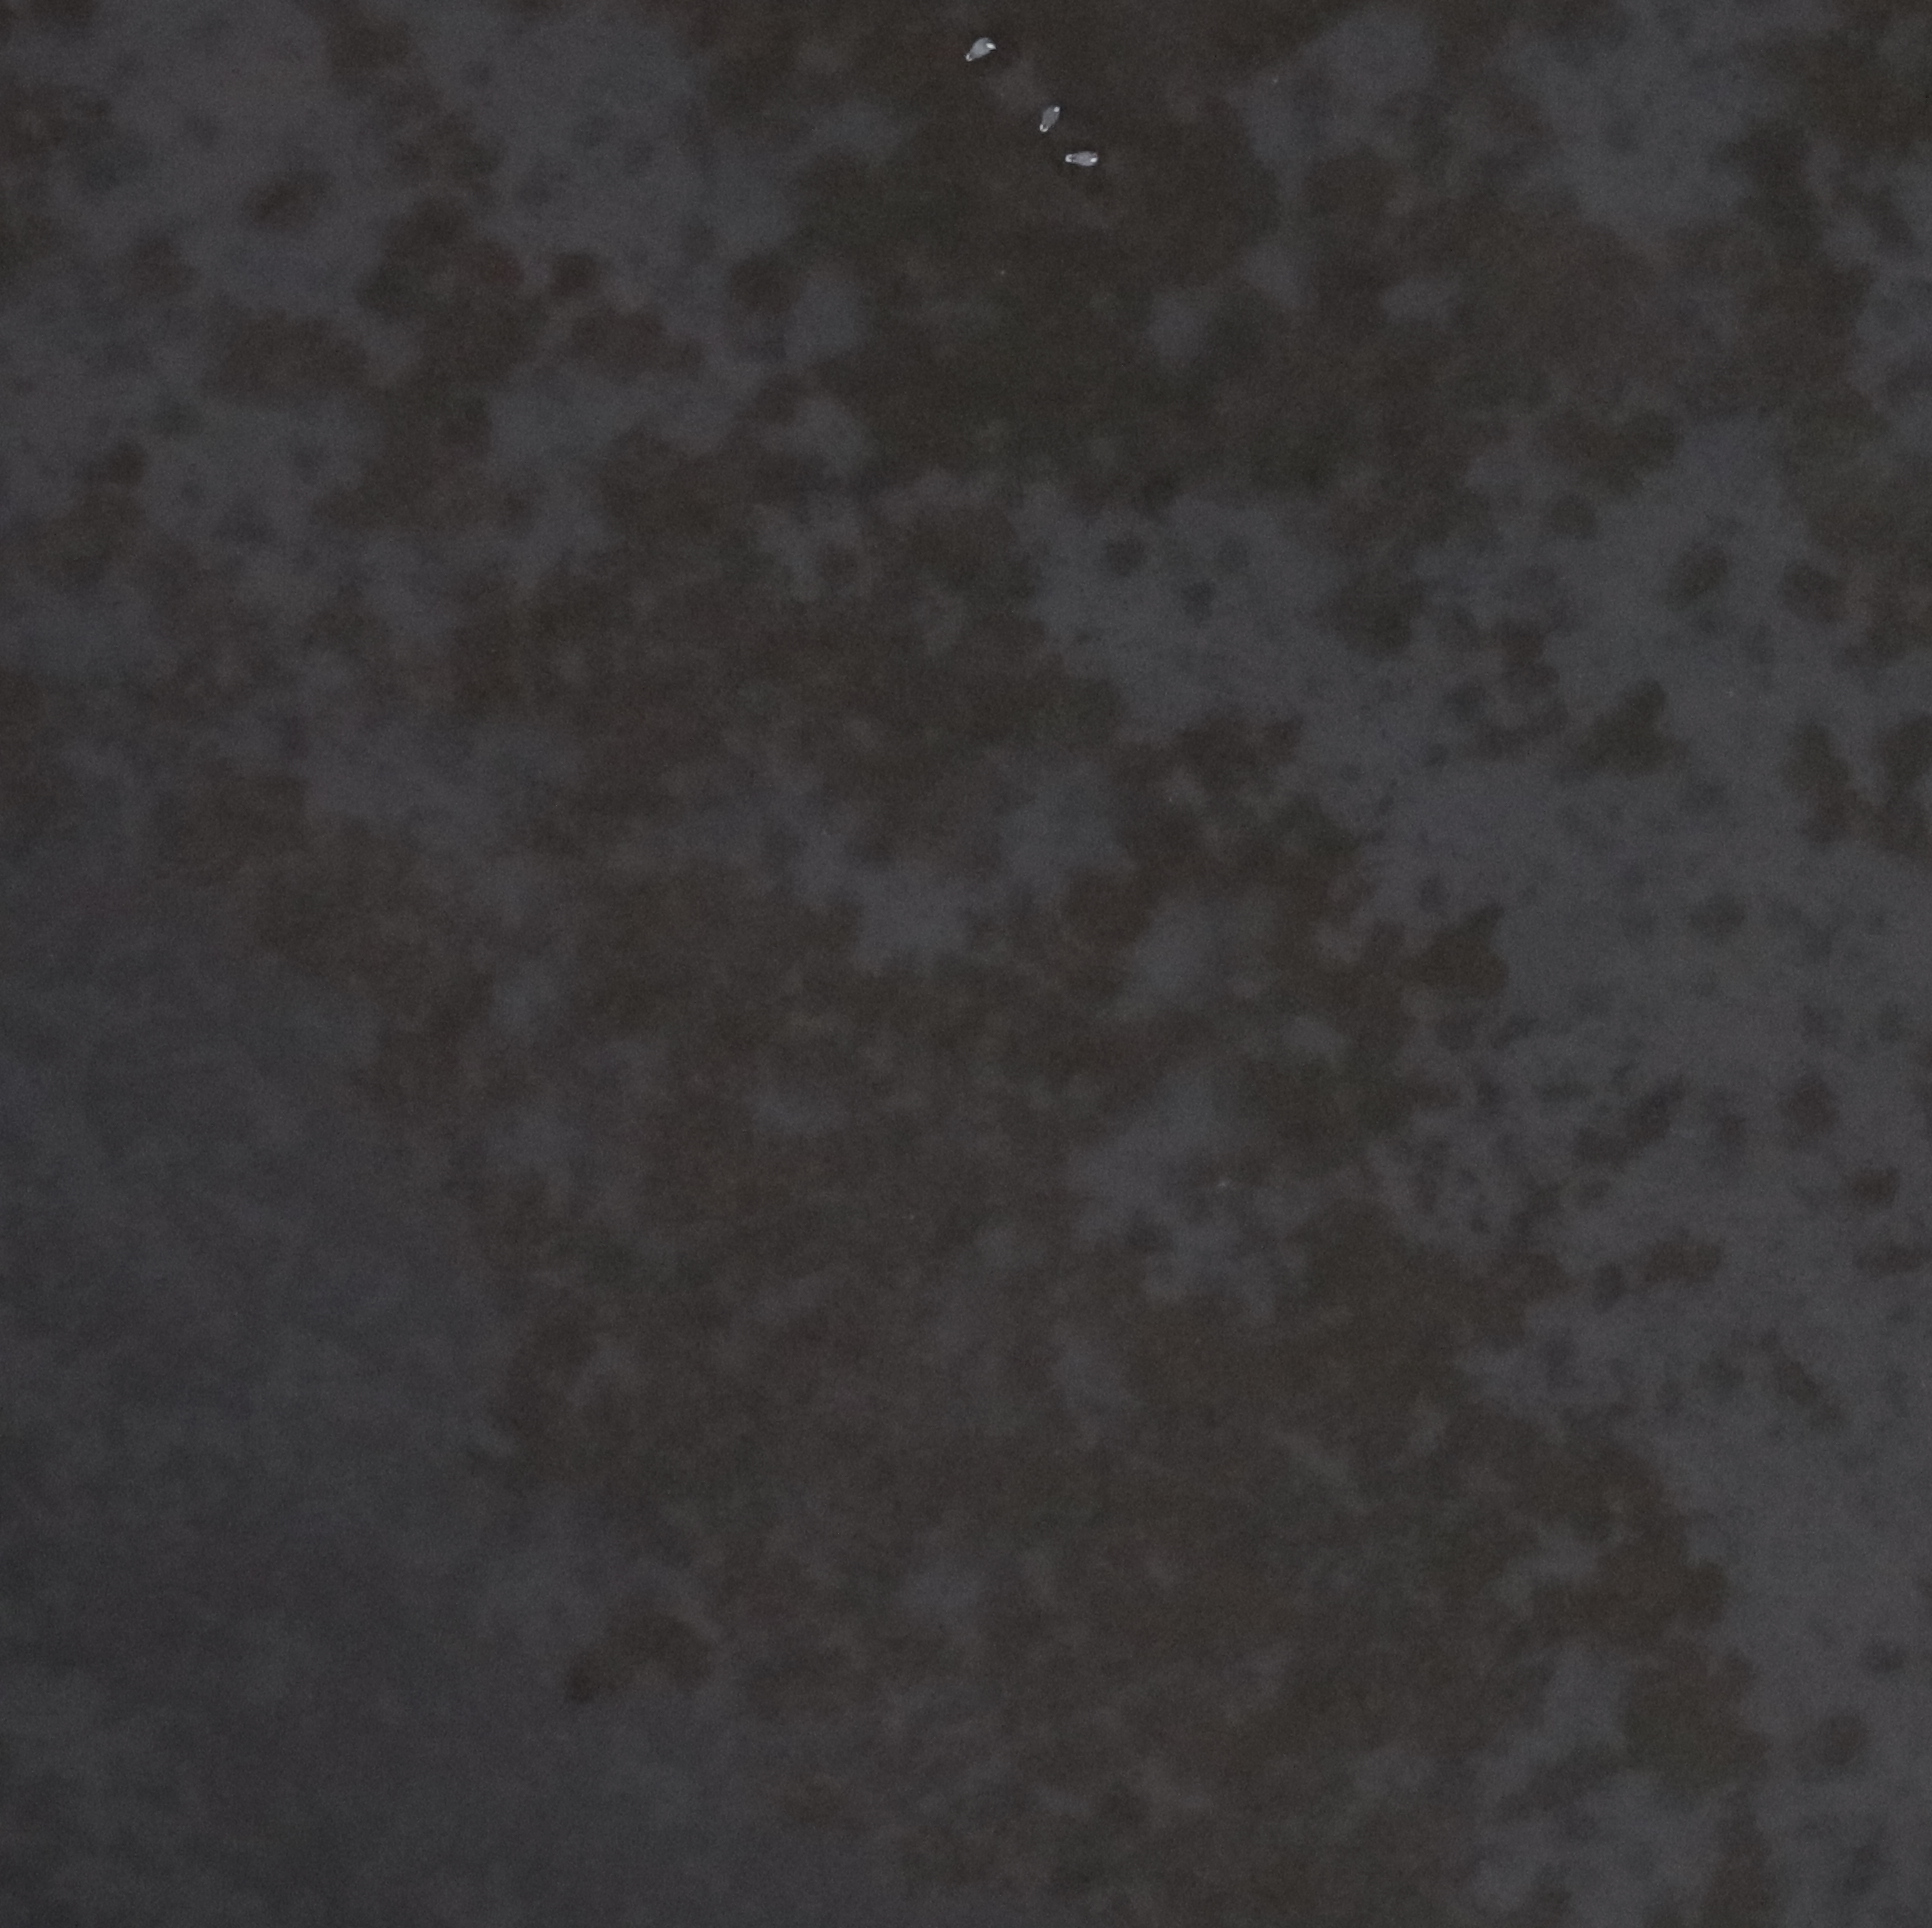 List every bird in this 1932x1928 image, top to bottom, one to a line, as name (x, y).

emperor goose (981, 48)
emperor goose (1047, 117)
emperor goose (1080, 157)